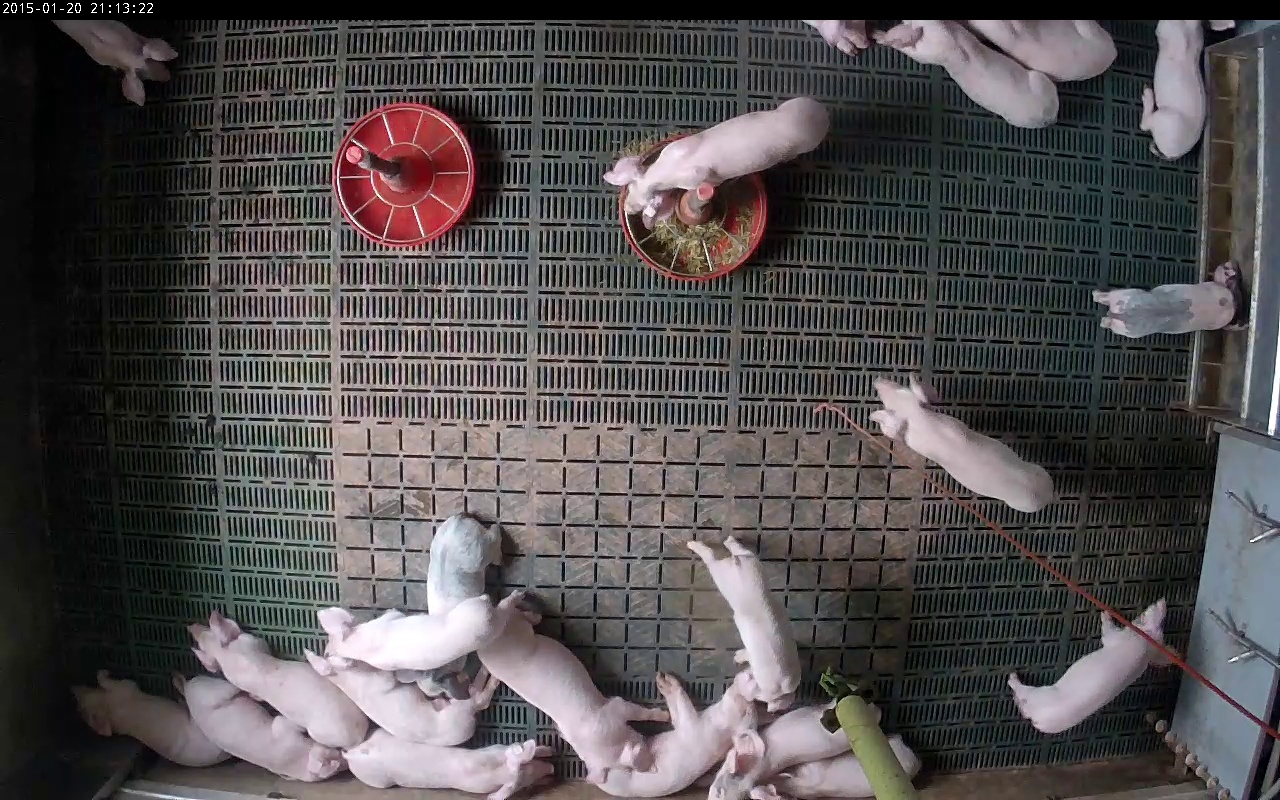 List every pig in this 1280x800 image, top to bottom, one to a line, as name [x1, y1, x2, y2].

pig [51, 17, 180, 105]
pig [871, 19, 1061, 129]
pig [959, 19, 1120, 83]
pig [1139, 19, 1237, 161]
pig [801, 20, 880, 58]
pig [602, 97, 831, 231]
pig [1090, 258, 1250, 339]
pig [866, 372, 1060, 514]
pig [394, 512, 505, 702]
pig [686, 535, 804, 716]
pig [475, 589, 671, 783]
pig [304, 593, 510, 676]
pig [1006, 594, 1186, 736]
pig [185, 607, 370, 751]
pig [304, 648, 500, 748]
pig [69, 667, 234, 766]
pig [596, 667, 767, 796]
pig [170, 669, 352, 784]
pig [709, 683, 884, 797]
pig [341, 727, 554, 799]
pig [769, 734, 925, 800]